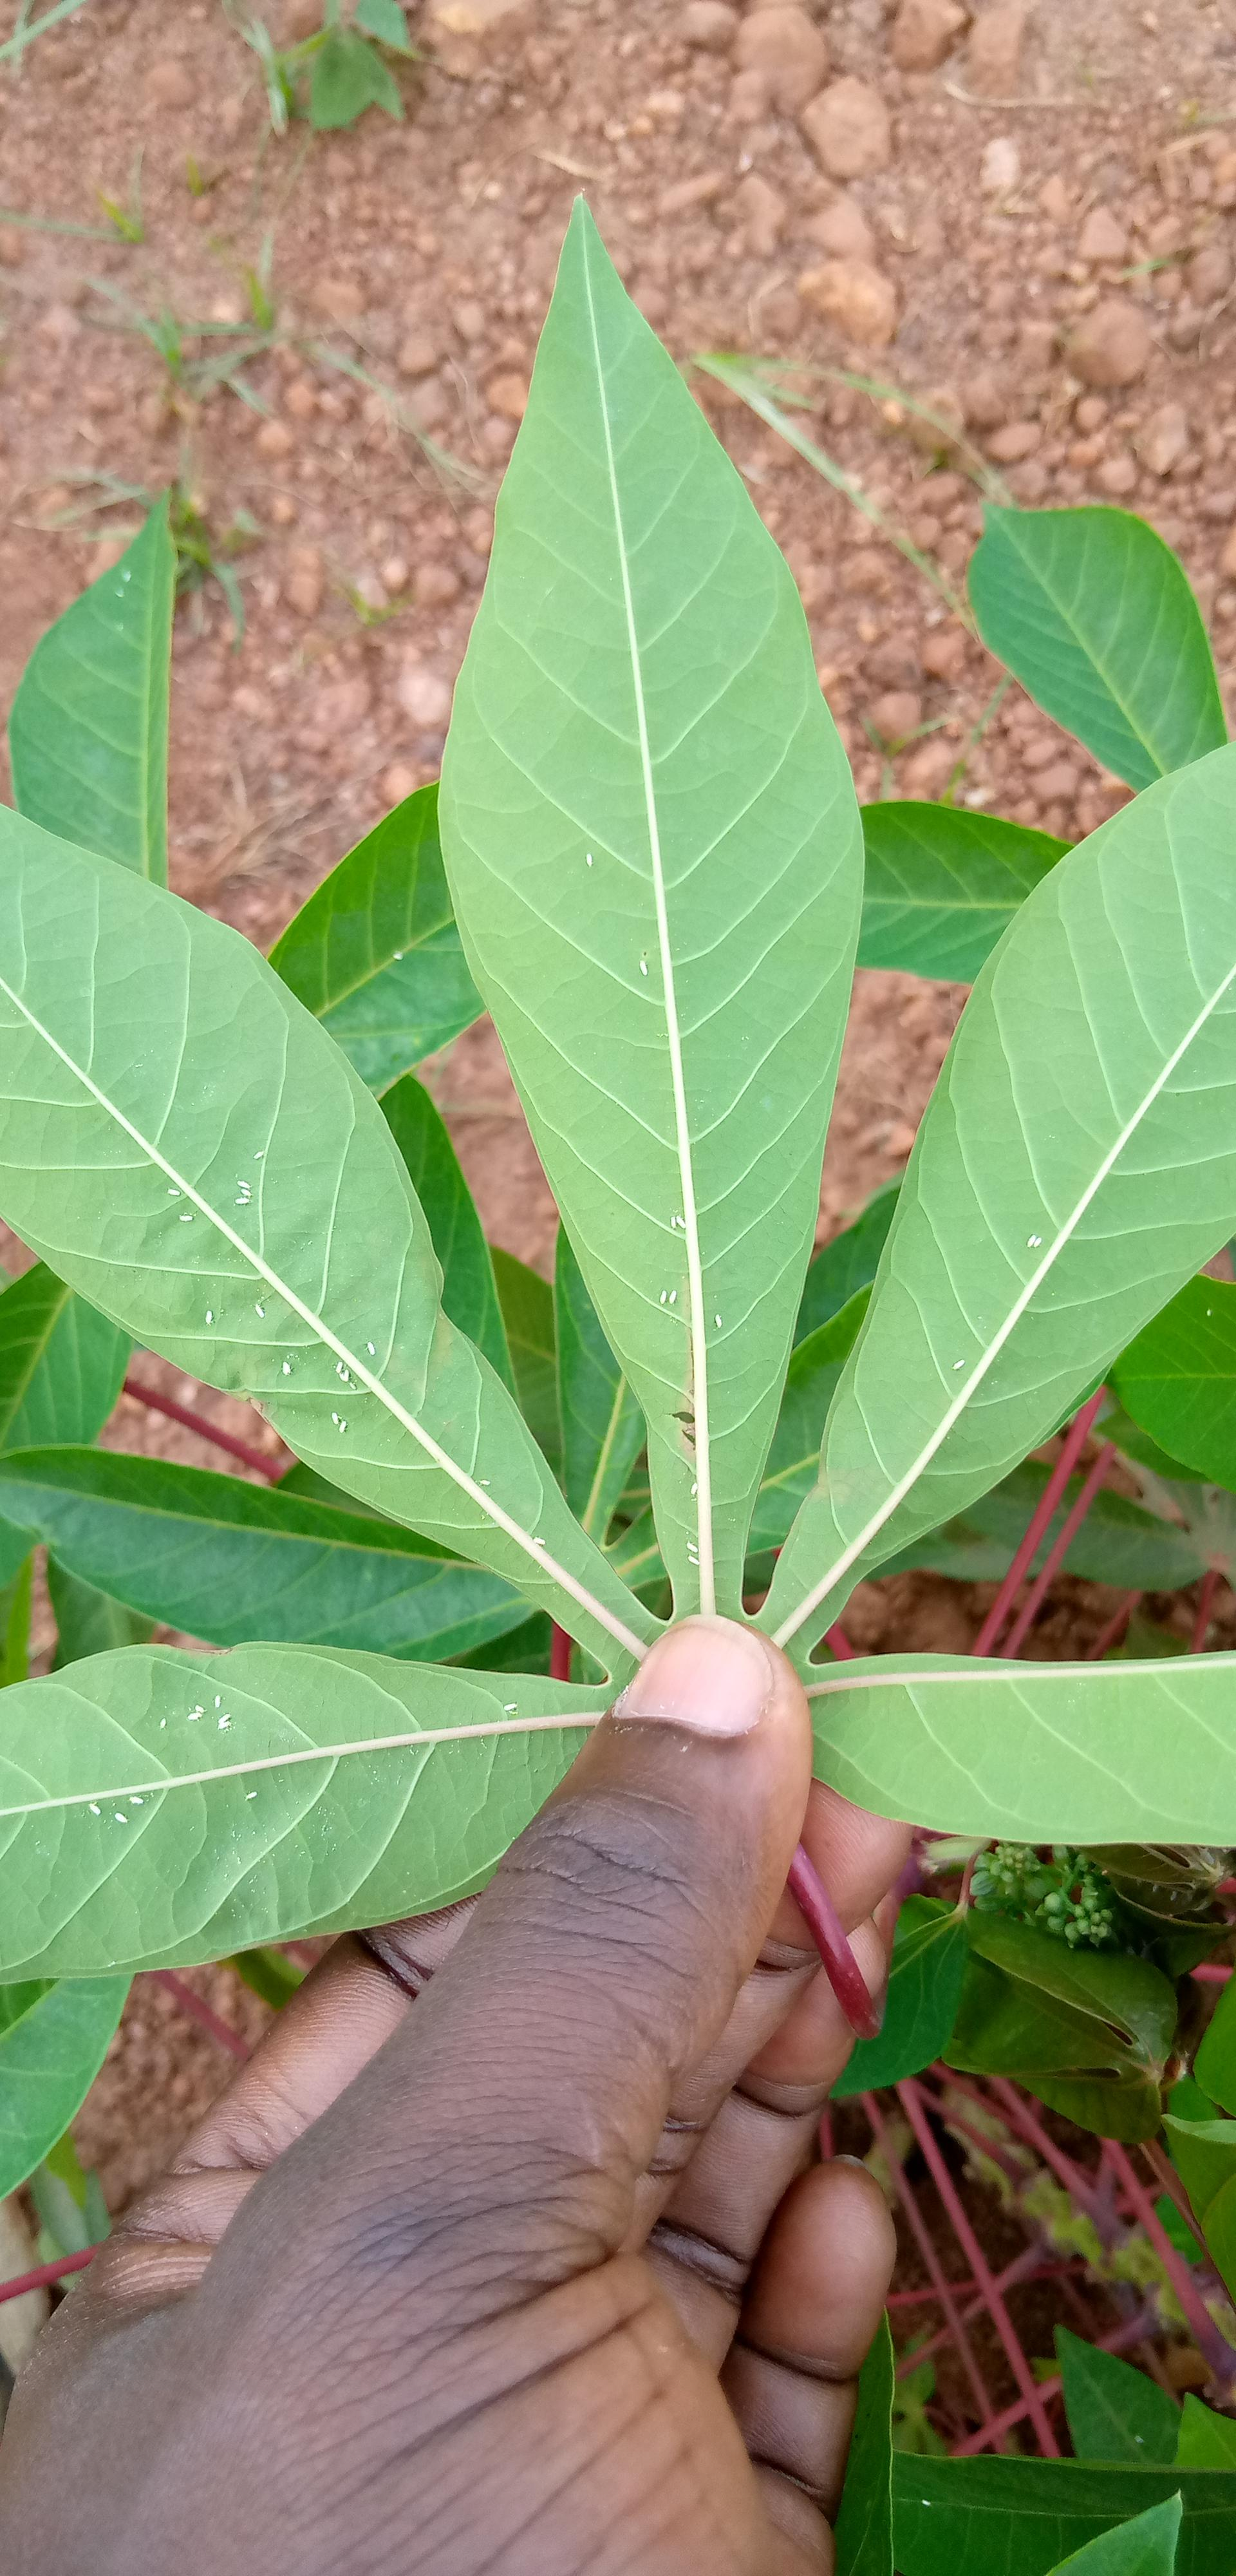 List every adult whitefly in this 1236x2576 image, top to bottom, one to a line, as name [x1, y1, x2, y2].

whitefly [585, 853, 593, 869]
whitefly [391, 950, 404, 961]
whitefly [637, 960, 649, 976]
whitefly [252, 1150, 267, 1161]
whitefly [236, 1179, 252, 1189]
whitefly [166, 1186, 181, 1197]
whitefly [240, 1187, 254, 1198]
whitefly [234, 1197, 250, 1206]
whitefly [178, 1213, 194, 1224]
whitefly [670, 1215, 677, 1230]
whitefly [675, 1215, 688, 1230]
whitefly [1025, 1234, 1036, 1249]
whitefly [1033, 1236, 1042, 1247]
whitefly [659, 1289, 668, 1306]
whitefly [669, 1289, 679, 1305]
whitefly [254, 1303, 266, 1319]
whitefly [1206, 1307, 1213, 1318]
whitefly [203, 1309, 215, 1325]
whitefly [714, 1313, 724, 1330]
whitefly [366, 1340, 378, 1356]
whitefly [951, 1358, 967, 1372]
whitefly [333, 1359, 344, 1374]
whitefly [281, 1360, 293, 1376]
whitefly [344, 1369, 351, 1383]
whitefly [338, 1372, 346, 1381]
whitefly [331, 1410, 340, 1425]
whitefly [338, 1420, 348, 1434]
whitefly [478, 1478, 491, 1488]
whitefly [689, 1482, 698, 1497]
whitefly [532, 1535, 547, 1546]
whitefly [685, 1540, 698, 1554]
whitefly [686, 1553, 700, 1567]
whitefly [212, 1694, 221, 1708]
whitefly [503, 1702, 518, 1712]
whitefly [194, 1703, 207, 1713]
whitefly [187, 1712, 204, 1721]
whitefly [218, 1712, 232, 1723]
whitefly [159, 1717, 168, 1730]
whitefly [218, 1720, 232, 1729]
whitefly [243, 1790, 258, 1801]
whitefly [129, 1795, 145, 1805]
whitefly [88, 1802, 101, 1817]
whitefly [114, 1811, 129, 1824]